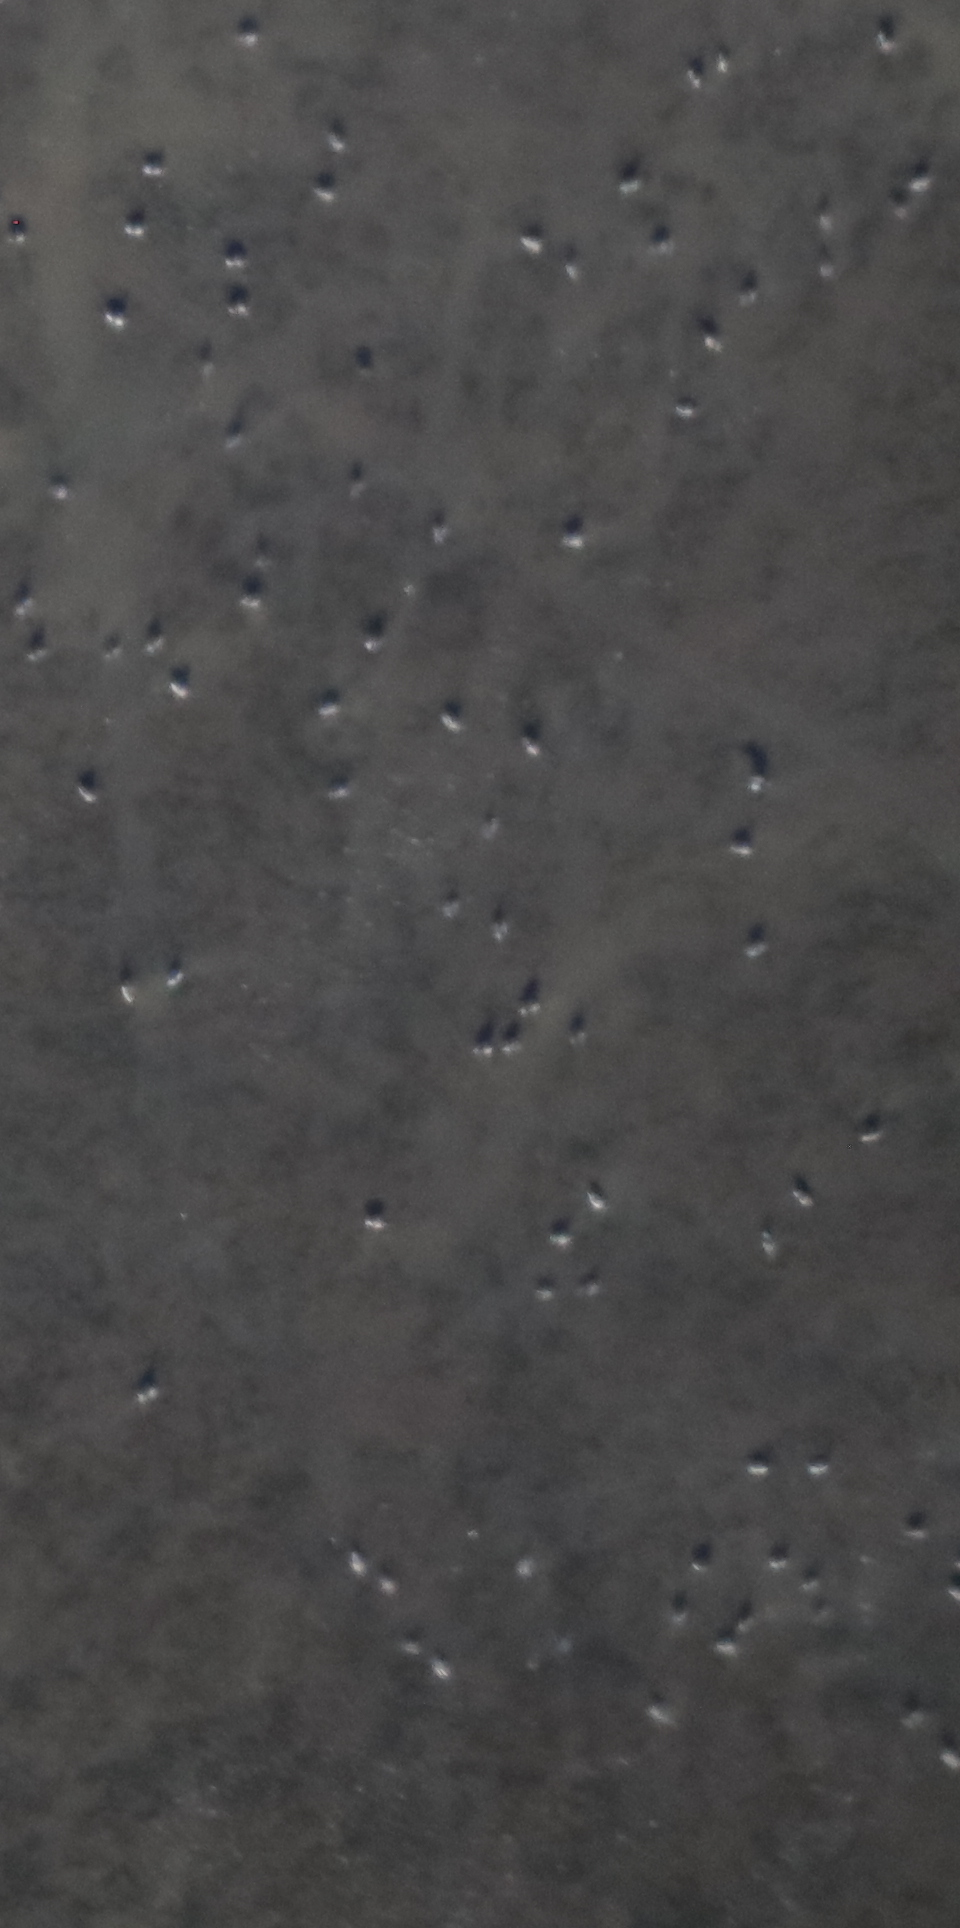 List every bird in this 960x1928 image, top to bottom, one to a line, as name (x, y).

brant (251, 31)
brant (885, 41)
brant (736, 68)
brant (699, 76)
brant (343, 138)
brant (156, 171)
brant (925, 174)
brant (629, 183)
brant (322, 184)
brant (896, 212)
brant (821, 219)
brant (144, 228)
brant (17, 236)
brant (658, 242)
brant (540, 246)
brant (244, 247)
brant (822, 263)
brant (568, 271)
brant (751, 286)
brant (243, 301)
brant (113, 318)
brant (712, 344)
brant (209, 349)
brant (363, 372)
brant (687, 409)
brant (233, 434)
brant (354, 484)
brant (52, 496)
brant (441, 527)
brant (572, 547)
brant (260, 560)
brant (253, 602)
brant (21, 611)
brant (156, 648)
brant (377, 652)
brant (31, 653)
brant (119, 653)
brant (180, 683)
brant (318, 711)
brant (457, 723)
brant (533, 747)
brant (761, 780)
brant (88, 790)
brant (338, 792)
brant (493, 832)
brant (738, 844)
brant (457, 906)
brant (511, 938)
brant (755, 947)
brant (185, 977)
brant (127, 996)
brant (523, 1001)
brant (573, 1039)
brant (505, 1040)
brant (480, 1056)
brant (871, 1130)
brant (601, 1197)
brant (800, 1199)
brant (380, 1223)
brant (565, 1234)
brant (765, 1239)
brant (586, 1283)
brant (549, 1288)
brant (154, 1390)
brant (817, 1464)
brant (760, 1470)
brant (917, 1526)
brant (356, 1558)
brant (708, 1559)
brant (788, 1560)
brant (819, 1584)
brant (394, 1586)
brant (957, 1591)
brant (684, 1600)
brant (830, 1616)
brant (756, 1620)
brant (732, 1646)
brant (417, 1647)
brant (445, 1660)
brant (915, 1713)
brant (666, 1714)
brant (945, 1759)